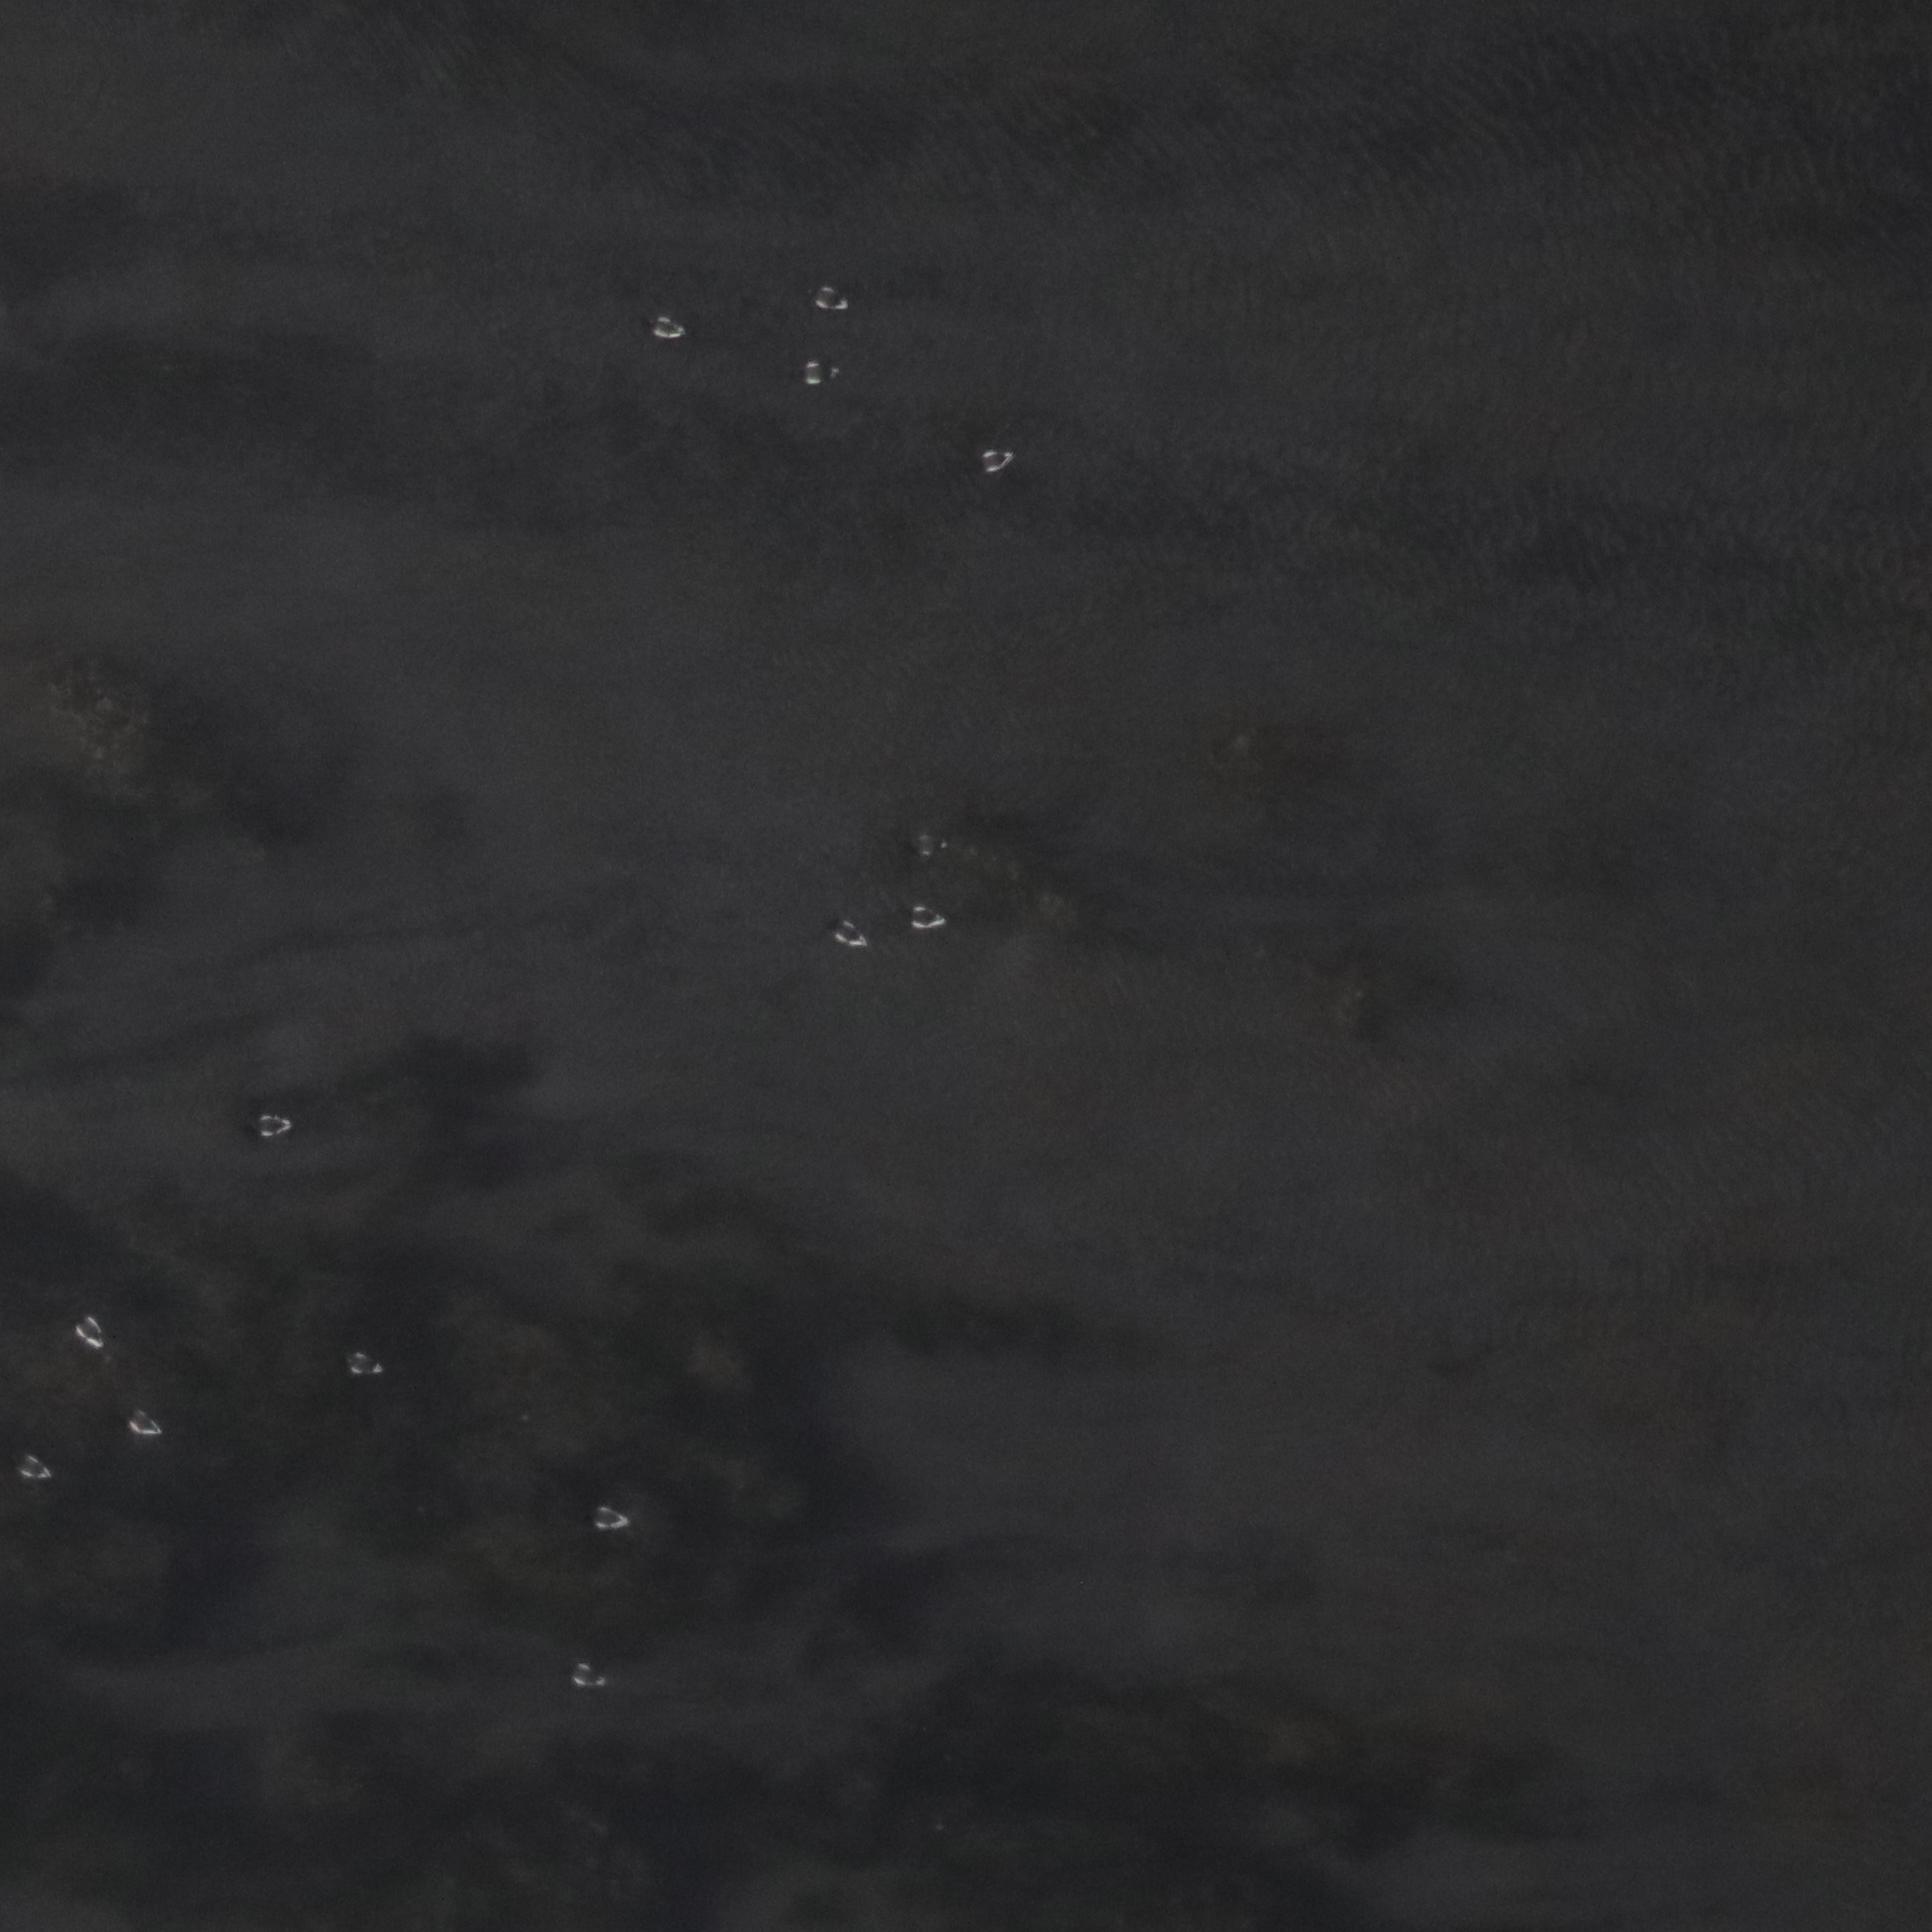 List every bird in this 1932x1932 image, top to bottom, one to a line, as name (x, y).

brant (828, 299)
brant (666, 328)
brant (814, 373)
brant (993, 461)
brant (928, 843)
brant (923, 917)
brant (846, 936)
brant (271, 1125)
brant (89, 1329)
brant (363, 1363)
brant (140, 1422)
brant (28, 1468)
brant (606, 1518)
brant (585, 1674)